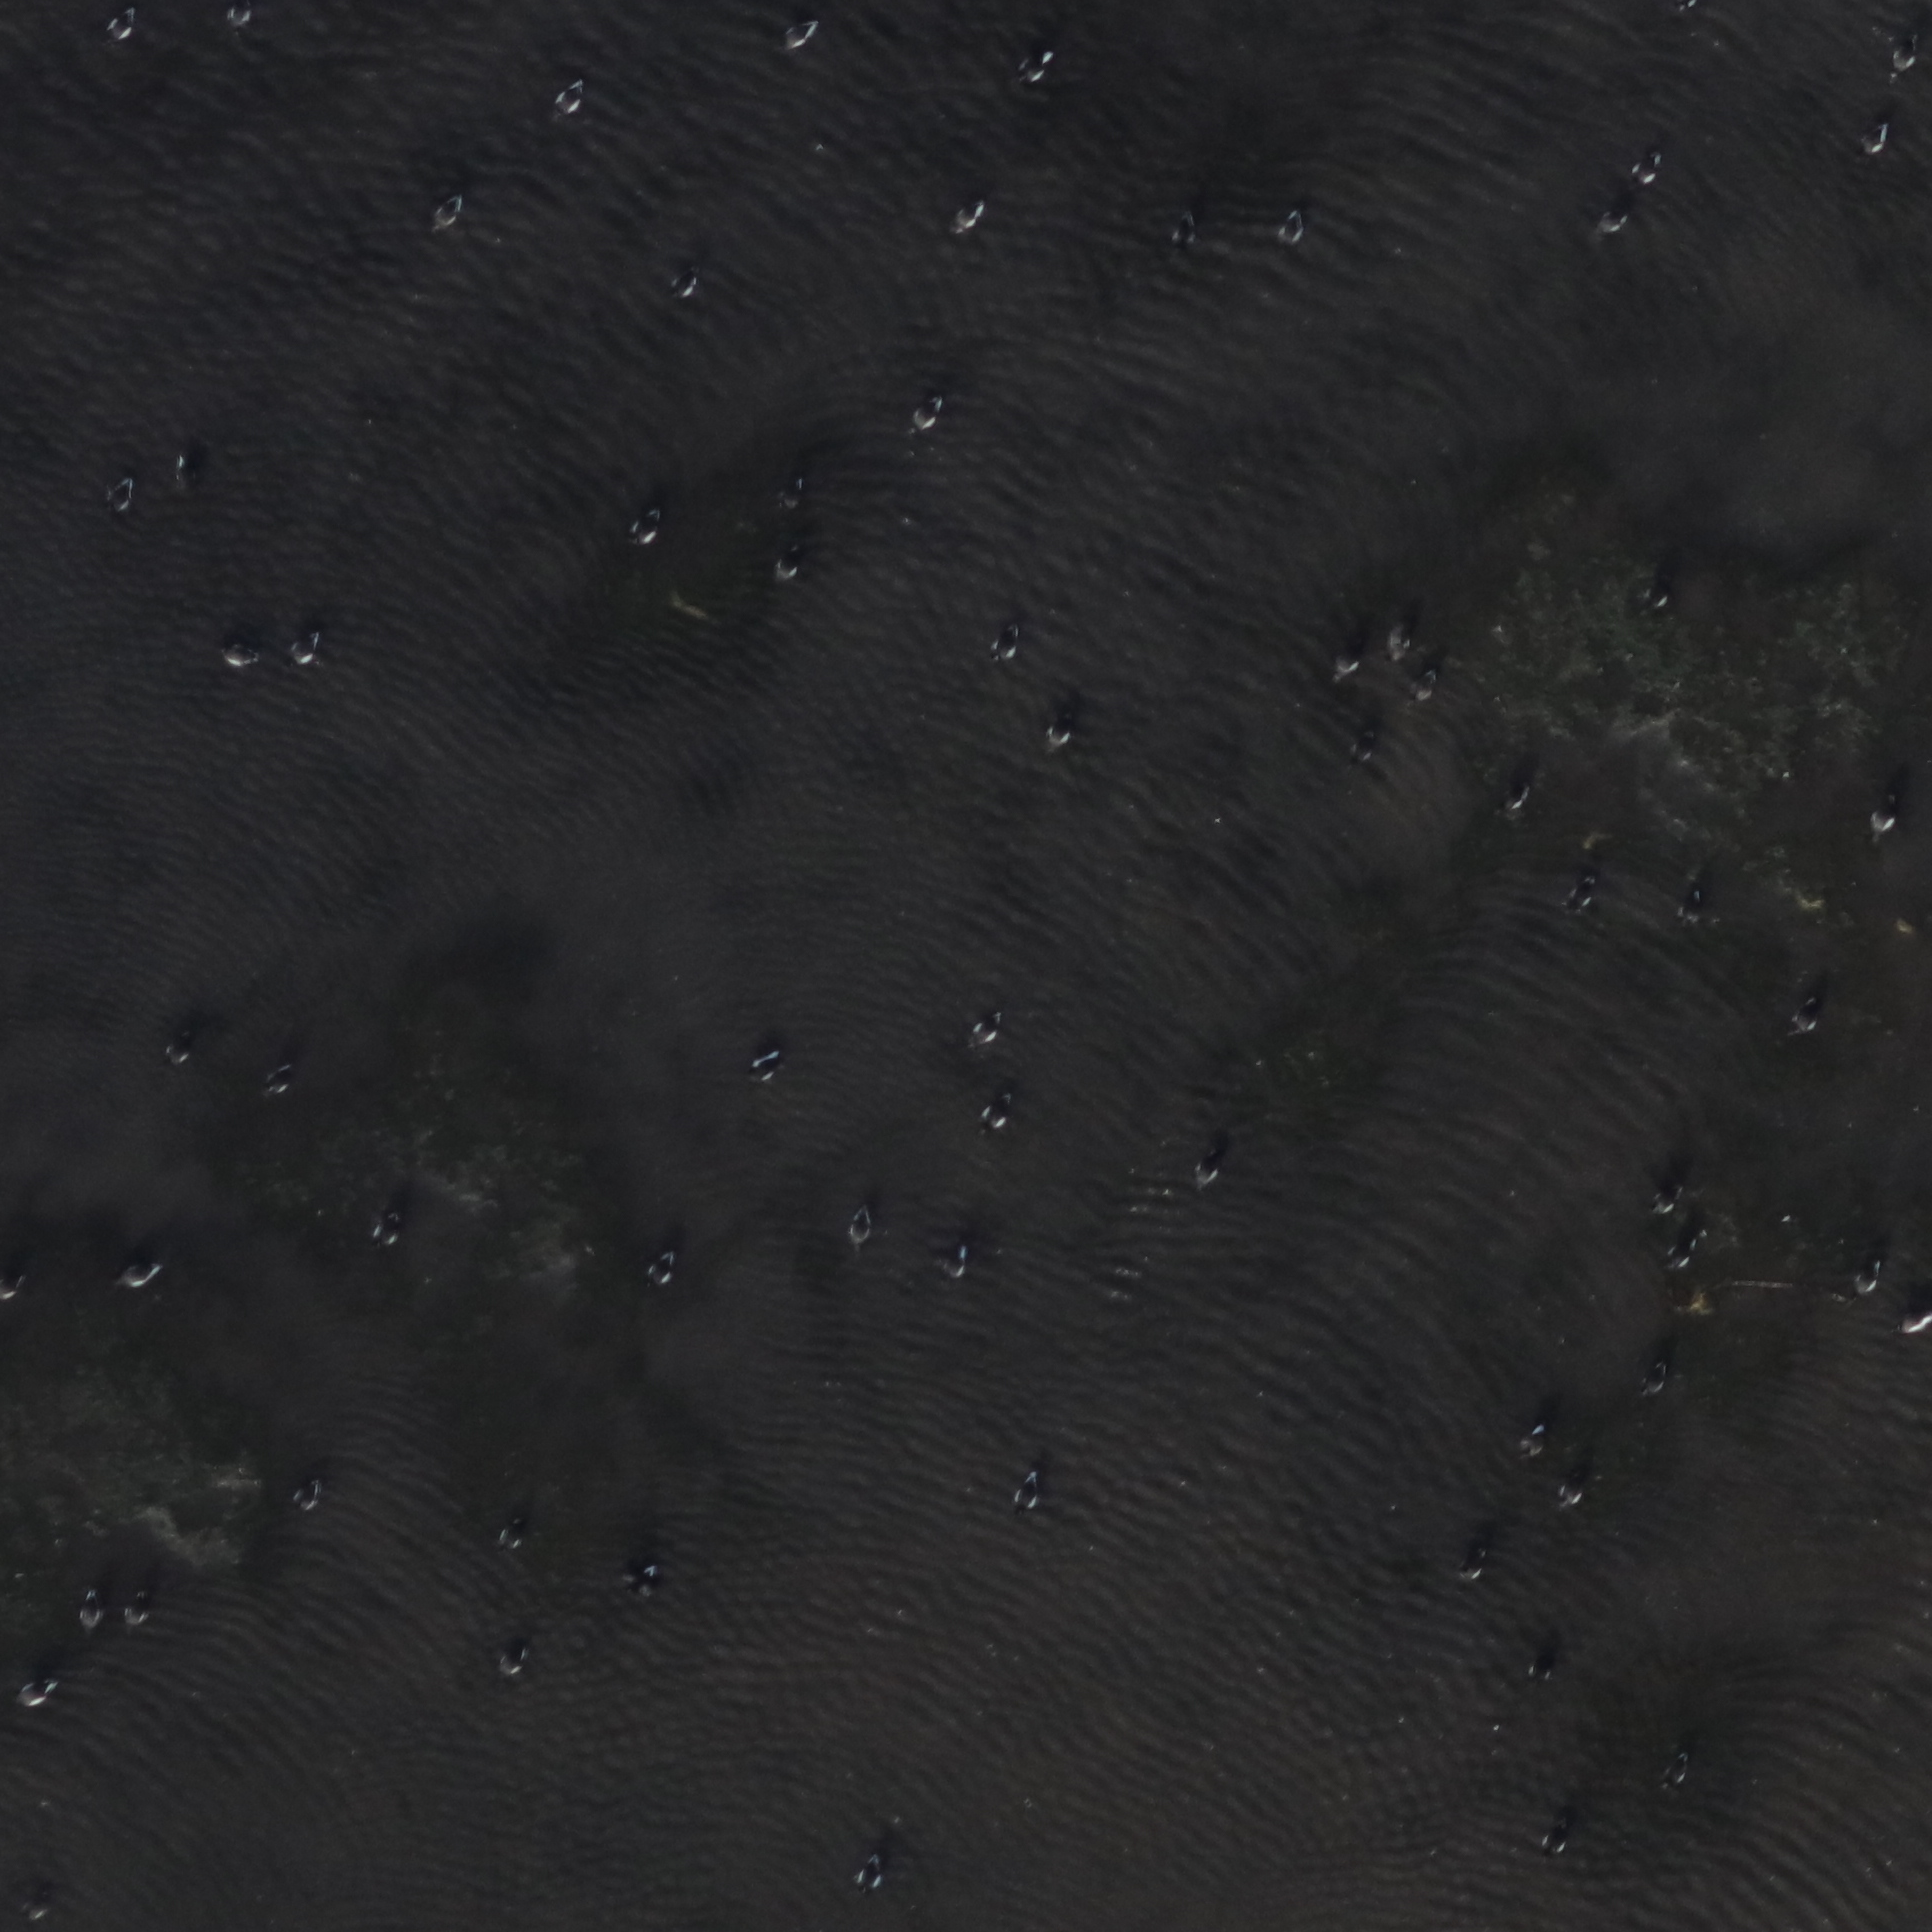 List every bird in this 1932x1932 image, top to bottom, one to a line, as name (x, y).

brant (240, 12)
brant (123, 24)
brant (797, 35)
brant (1903, 59)
brant (1032, 67)
brant (569, 98)
brant (1874, 136)
brant (1645, 169)
brant (446, 214)
brant (966, 216)
brant (1610, 222)
brant (1291, 228)
brant (1187, 229)
brant (681, 283)
brant (925, 412)
brant (186, 471)
brant (121, 497)
brant (789, 502)
brant (645, 529)
brant (794, 574)
brant (1658, 594)
brant (1401, 631)
brant (1003, 644)
brant (301, 648)
brant (239, 652)
brant (1343, 672)
brant (1421, 689)
brant (1062, 731)
brant (1355, 743)
brant (1518, 799)
brant (1879, 819)
brant (1582, 893)
brant (1695, 900)
brant (1804, 1015)
brant (985, 1030)
brant (183, 1048)
brant (764, 1066)
brant (284, 1077)
brant (994, 1117)
brant (1212, 1172)
brant (1665, 1203)
brant (860, 1229)
brant (385, 1231)
brant (1678, 1253)
brant (955, 1262)
brant (664, 1268)
brant (145, 1272)
brant (1859, 1278)
brant (6, 1289)
brant (1915, 1325)
brant (1655, 1383)
brant (1530, 1440)
brant (1562, 1490)
brant (1027, 1493)
brant (308, 1498)
brant (511, 1536)
brant (1481, 1573)
brant (645, 1578)
brant (134, 1613)
brant (94, 1619)
brant (516, 1661)
brant (1547, 1666)
brant (33, 1695)
brant (1682, 1775)
brant (1560, 1850)
brant (869, 1875)
brant (26, 1905)